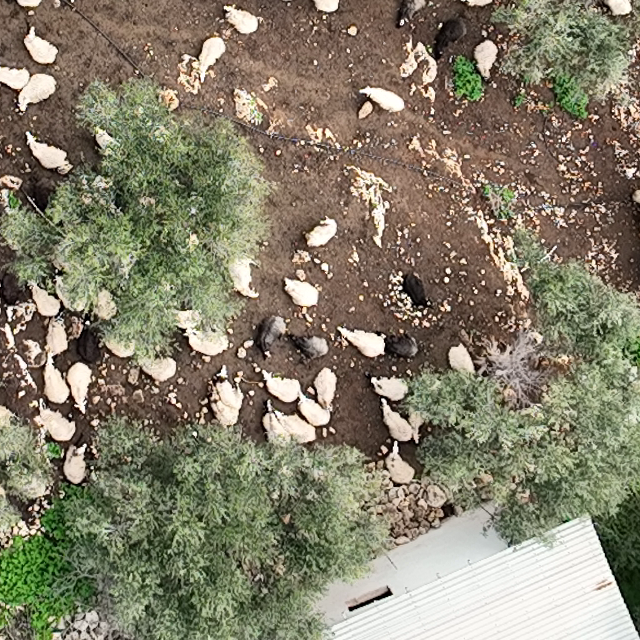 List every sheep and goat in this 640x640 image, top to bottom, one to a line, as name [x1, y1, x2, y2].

sheep [8, 0, 44, 8]
sheep [307, 0, 340, 12]
sheep [396, 0, 429, 27]
sheep [454, 0, 493, 8]
sheep [602, 0, 633, 17]
sheep [222, 3, 261, 33]
sheep [433, 17, 467, 60]
sheep [24, 25, 60, 65]
sheep [198, 37, 227, 83]
sheep [474, 39, 499, 82]
sheep [0, 58, 32, 90]
sheep [18, 73, 56, 111]
sheep [358, 84, 405, 112]
sheep [93, 125, 121, 153]
sheep [24, 129, 67, 170]
sheep [35, 174, 60, 209]
sheep [631, 190, 639, 209]
sheep [305, 217, 337, 248]
sheep [227, 250, 261, 298]
sheep [0, 270, 22, 322]
sheep [401, 270, 435, 311]
sheep [52, 272, 86, 311]
sheep [281, 277, 319, 308]
sheep [26, 279, 60, 317]
sheep [87, 284, 118, 321]
sheep [163, 308, 202, 331]
sheep [76, 312, 100, 361]
sheep [257, 314, 286, 359]
sheep [46, 317, 67, 356]
sheep [184, 321, 228, 355]
sheep [334, 325, 386, 357]
sheep [375, 329, 418, 359]
sheep [104, 330, 136, 359]
sheep [288, 334, 328, 358]
sheep [448, 343, 476, 376]
sheep [40, 350, 72, 405]
sheep [137, 350, 176, 381]
sheep [66, 360, 93, 415]
sheep [217, 367, 244, 409]
sheep [315, 367, 335, 412]
sheep [261, 369, 302, 404]
sheep [404, 369, 450, 398]
sheep [370, 375, 410, 401]
sheep [208, 387, 241, 425]
sheep [296, 392, 331, 427]
sheep [37, 397, 76, 442]
sheep [263, 398, 291, 450]
sheep [379, 398, 412, 442]
sheep [409, 402, 429, 444]
sheep [0, 405, 22, 429]
sheep [274, 409, 317, 444]
sheep [64, 443, 89, 486]
sheep [380, 446, 417, 482]
sheep [6, 459, 50, 498]
sheep [0, 484, 9, 505]